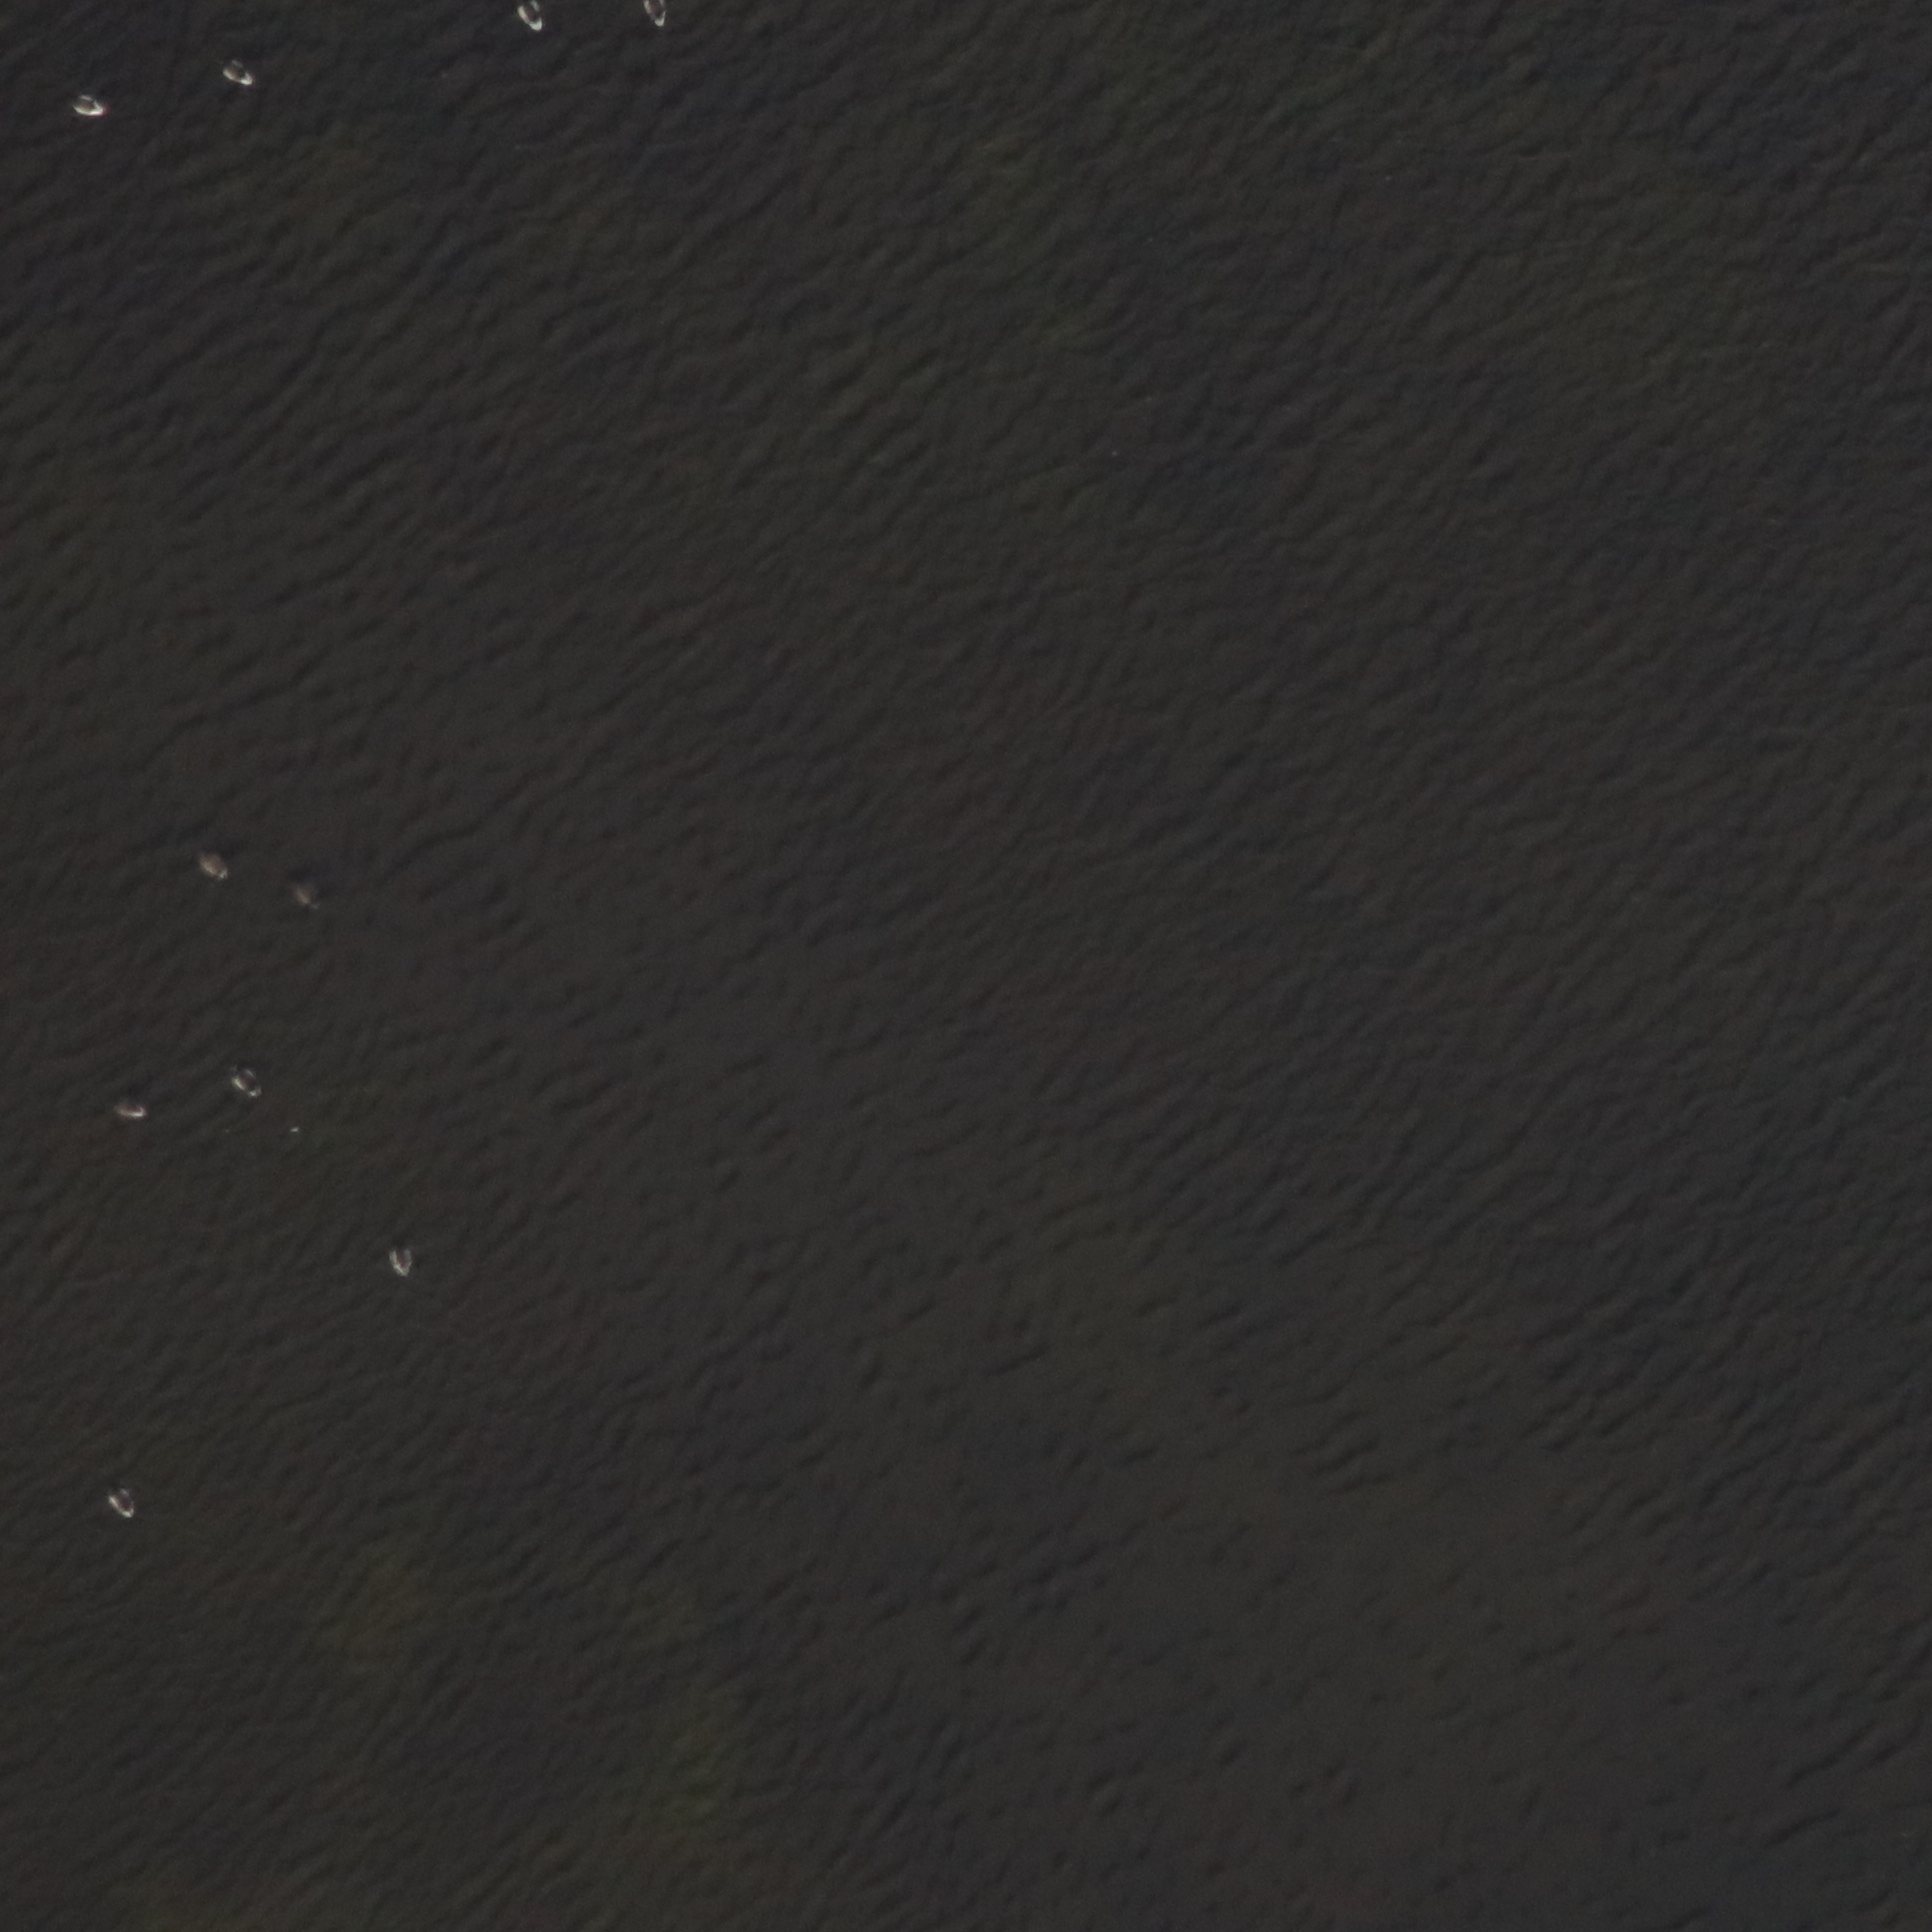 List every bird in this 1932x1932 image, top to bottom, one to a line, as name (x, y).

brant (656, 5)
brant (529, 9)
brant (237, 70)
brant (86, 105)
brant (215, 864)
brant (310, 894)
brant (247, 1082)
brant (131, 1106)
brant (403, 1258)
brant (123, 1501)